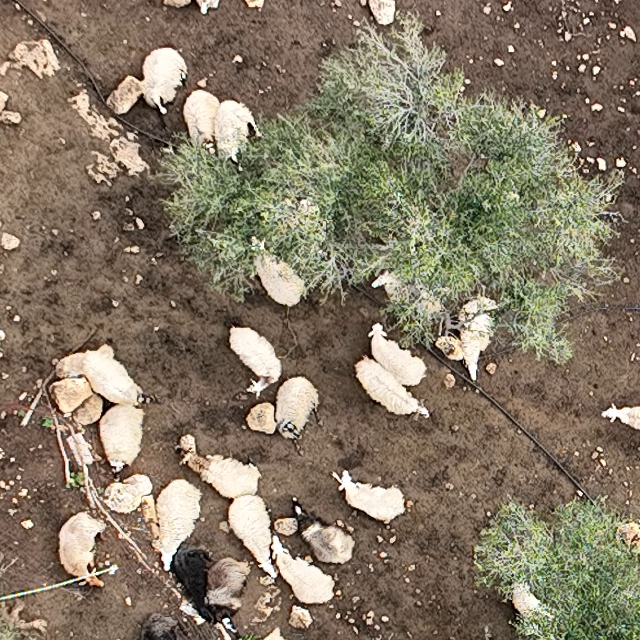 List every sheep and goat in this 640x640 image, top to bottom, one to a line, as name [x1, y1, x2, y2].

sheep [139, 48, 189, 115]
sheep [181, 90, 225, 152]
sheep [215, 99, 265, 170]
sheep [249, 237, 308, 309]
sheep [371, 267, 442, 319]
sheep [460, 298, 497, 383]
sheep [369, 324, 427, 387]
sheep [229, 326, 282, 400]
sheep [81, 351, 153, 407]
sheep [356, 357, 432, 421]
sheep [276, 378, 320, 440]
sheep [600, 403, 639, 439]
sheep [98, 405, 143, 470]
sheep [182, 453, 261, 499]
sheep [335, 471, 407, 523]
sheep [152, 479, 201, 571]
sheep [227, 495, 275, 579]
sheep [290, 497, 357, 562]
sheep [55, 513, 104, 589]
sheep [268, 535, 335, 605]
sheep [170, 545, 215, 620]
sheep [202, 557, 249, 636]
sheep [508, 582, 555, 620]
sheep [143, 614, 190, 639]
sheep [254, 628, 292, 639]